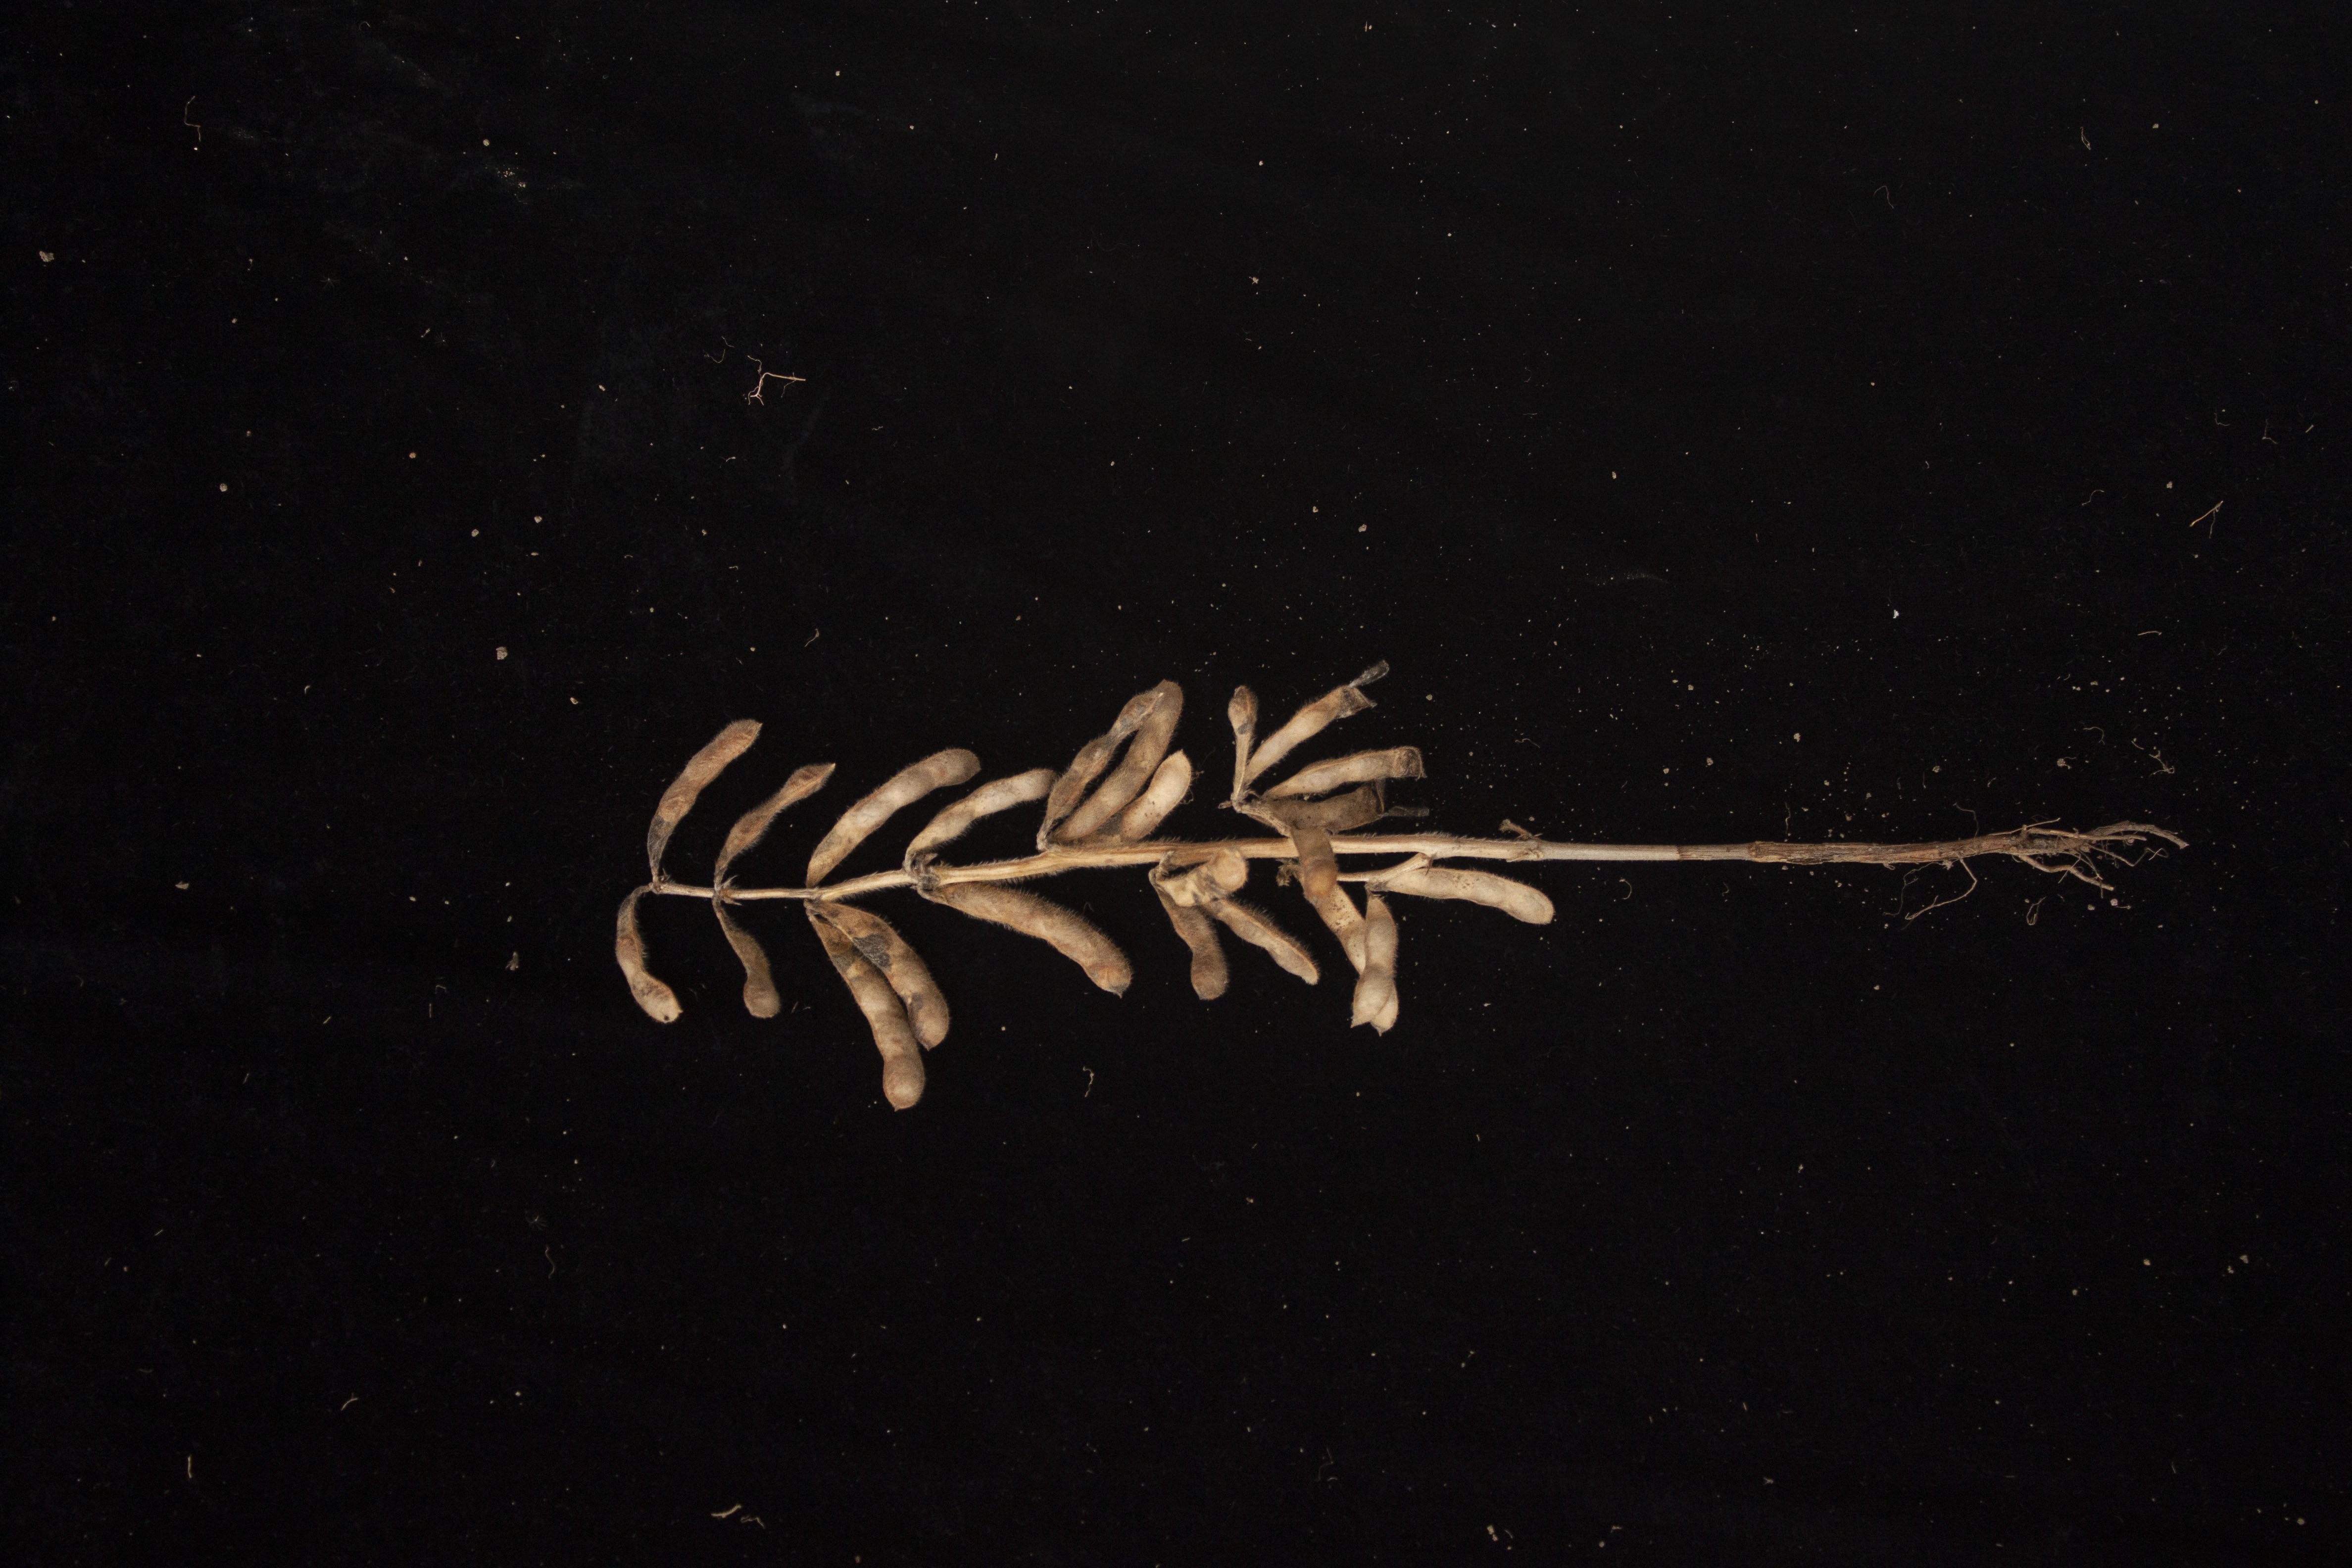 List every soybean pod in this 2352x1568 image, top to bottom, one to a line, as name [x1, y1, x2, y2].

soybean pod [1048, 682, 1182, 845]
soybean pod [1248, 688, 1369, 789]
soybean pod [1229, 692, 1257, 804]
soybean pod [1040, 694, 1161, 840]
soybean pod [646, 721, 763, 885]
soybean pod [1265, 747, 1425, 799]
soybean pod [805, 749, 980, 886]
soybean pod [1062, 751, 1192, 849]
soybean pod [714, 766, 834, 886]
soybean pod [906, 771, 1051, 874]
soybean pod [1245, 785, 1384, 833]
soybean pod [1286, 832, 1335, 903]
soybean pod [1154, 847, 1249, 904]
soybean pod [1370, 869, 1554, 925]
soybean pod [1317, 883, 1398, 1033]
soybean pod [922, 884, 1130, 997]
soybean pod [1154, 890, 1229, 1001]
soybean pod [1350, 892, 1397, 1027]
soybean pod [615, 893, 677, 1026]
soybean pod [1193, 896, 1318, 985]
soybean pod [712, 901, 781, 1019]
soybean pod [807, 906, 950, 1045]
soybean pod [806, 910, 924, 1112]